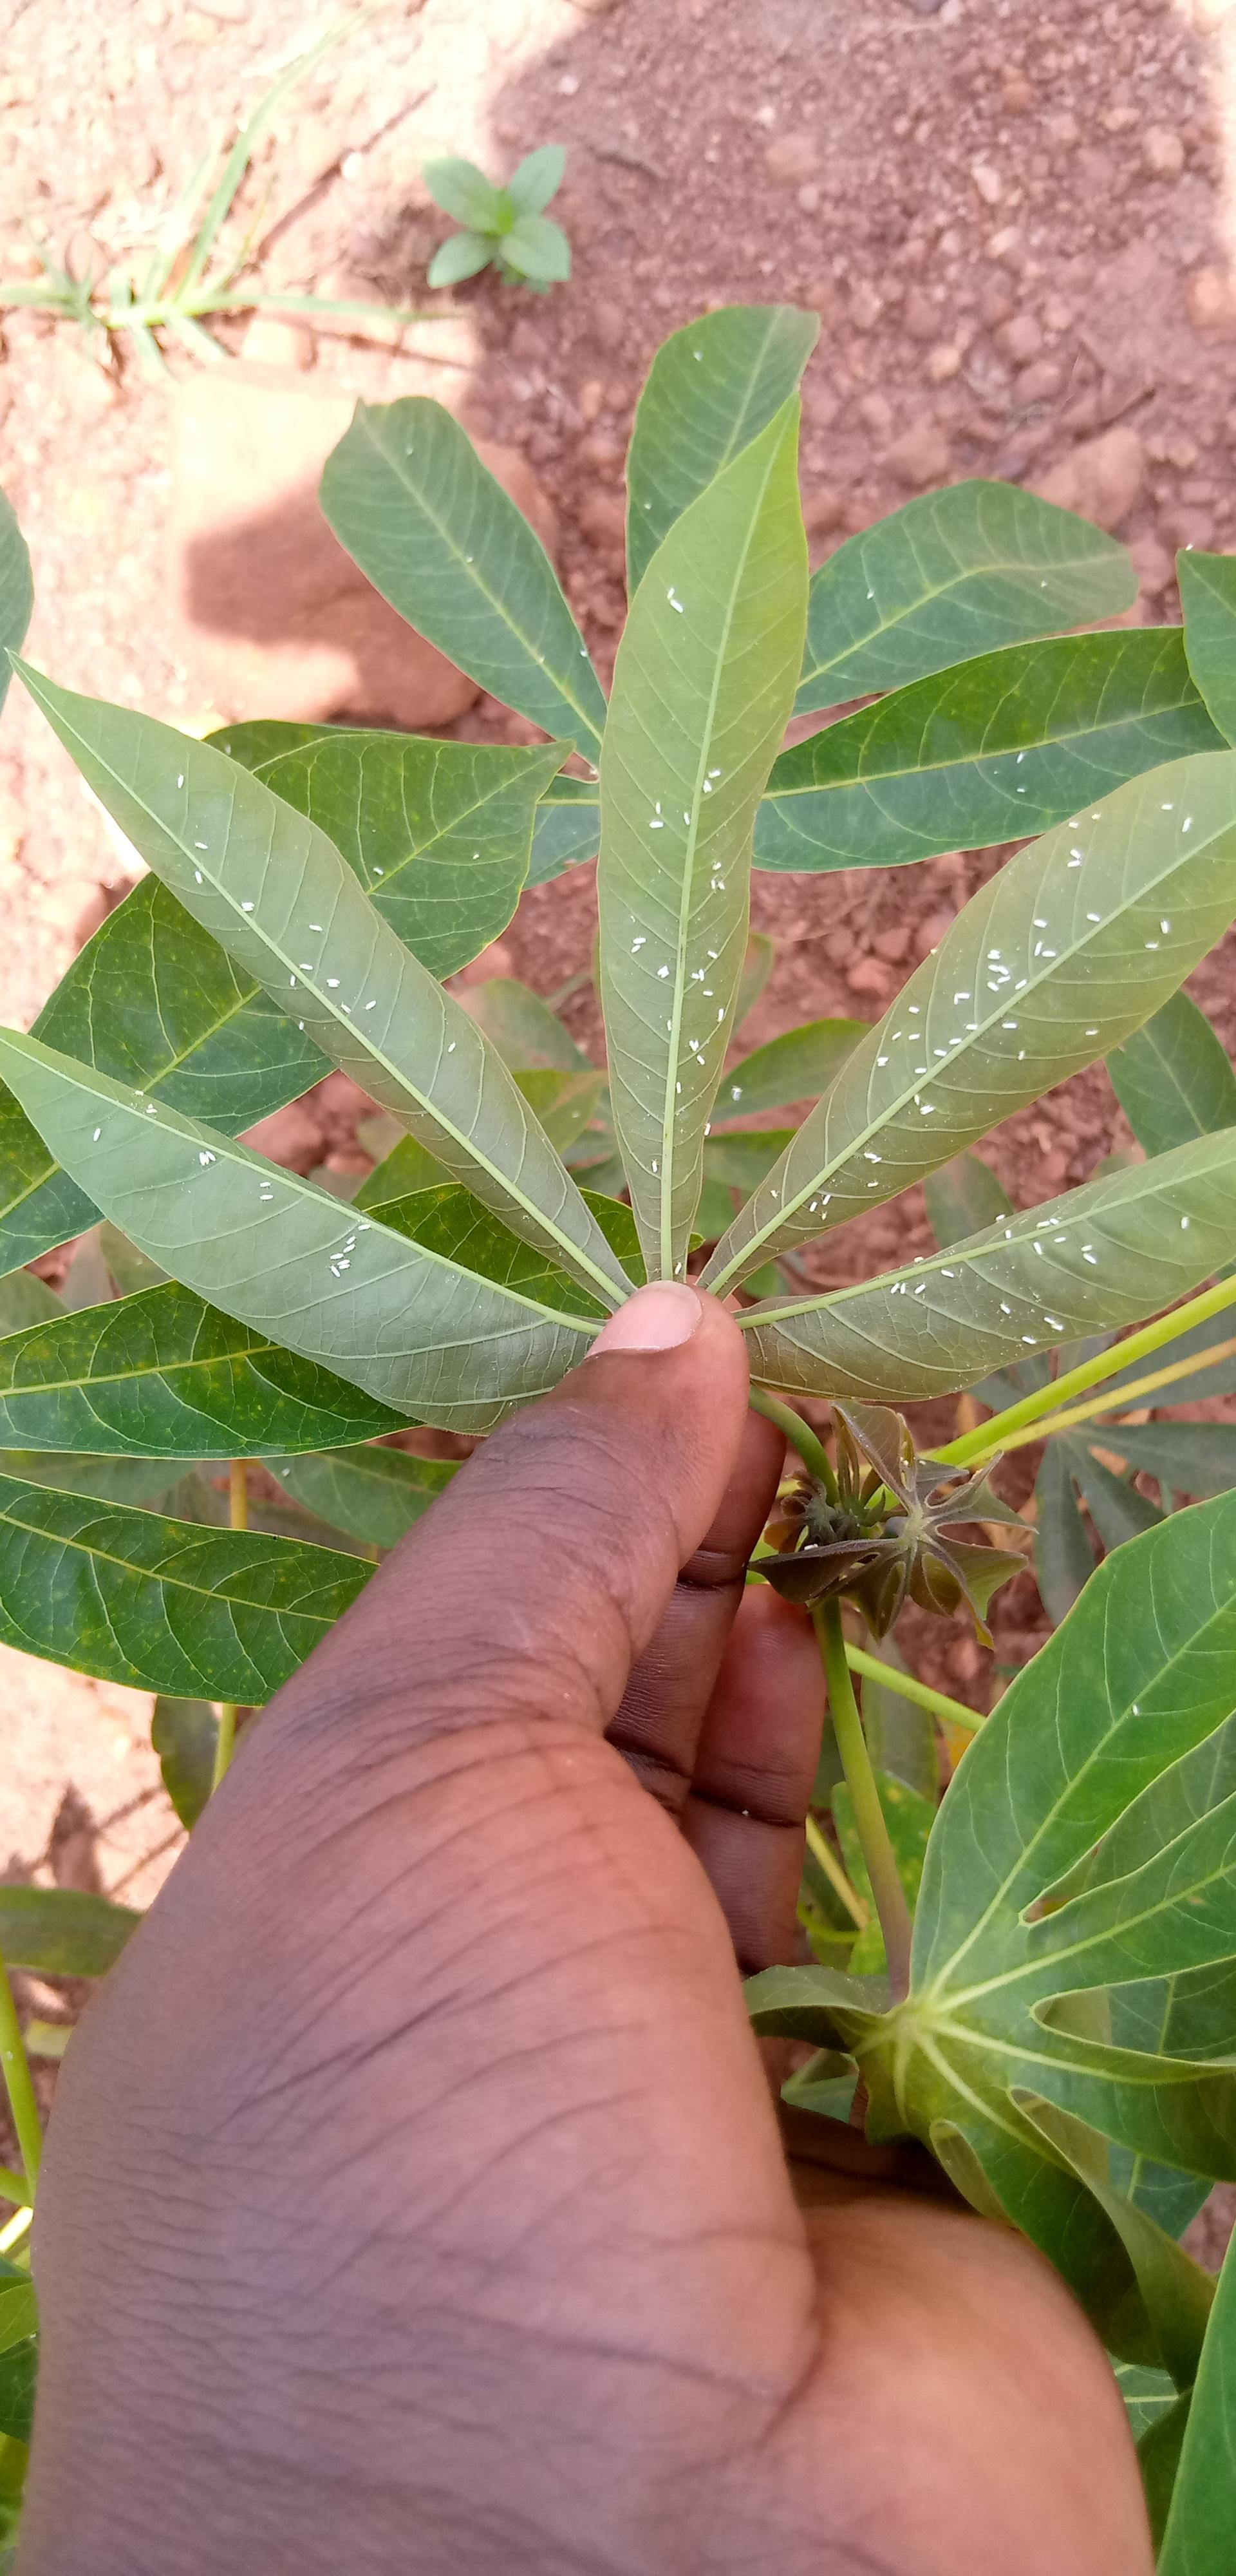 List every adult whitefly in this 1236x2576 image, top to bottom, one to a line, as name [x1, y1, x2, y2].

whitefly [642, 502, 652, 511]
whitefly [664, 585, 678, 600]
whitefly [864, 590, 876, 601]
whitefly [668, 599, 685, 616]
whitefly [578, 649, 590, 659]
whitefly [1015, 750, 1025, 766]
whitefly [707, 768, 722, 781]
whitefly [176, 773, 186, 790]
whitefly [704, 779, 714, 793]
whitefly [701, 784, 708, 795]
whitefly [1015, 786, 1027, 795]
whitefly [653, 800, 664, 816]
whitefly [1160, 802, 1174, 813]
whitefly [681, 810, 693, 827]
whitefly [1090, 812, 1104, 824]
whitefly [1181, 815, 1194, 835]
whitefly [646, 820, 665, 831]
whitefly [1065, 820, 1080, 833]
whitefly [192, 839, 209, 853]
whitefly [1068, 848, 1081, 860]
whitefly [472, 853, 480, 861]
whitefly [1065, 860, 1083, 869]
whitefly [710, 861, 724, 872]
whitefly [371, 865, 385, 878]
whitefly [192, 869, 204, 886]
whitefly [709, 877, 717, 892]
whitefly [716, 880, 727, 893]
whitefly [240, 901, 256, 907]
whitefly [241, 906, 256, 913]
whitefly [1084, 911, 1102, 925]
whitefly [1031, 918, 1050, 931]
whitefly [1159, 919, 1171, 936]
whitefly [306, 922, 325, 934]
whitefly [631, 934, 648, 946]
whitefly [1033, 940, 1044, 958]
whitefly [1143, 941, 1161, 952]
whitefly [629, 943, 644, 954]
whitefly [928, 947, 939, 957]
whitefly [988, 949, 1002, 955]
whitefly [1040, 949, 1056, 960]
whitefly [706, 949, 720, 961]
whitefly [985, 953, 1002, 961]
whitefly [298, 961, 315, 972]
whitefly [656, 963, 668, 976]
whitefly [986, 963, 998, 974]
whitefly [997, 965, 1011, 978]
whitefly [698, 967, 707, 983]
whitefly [660, 971, 670, 980]
whitefly [690, 971, 700, 981]
whitefly [287, 973, 300, 989]
whitefly [996, 974, 1011, 985]
whitefly [324, 978, 341, 983]
whitefly [1014, 979, 1027, 991]
whitefly [986, 980, 1000, 994]
whitefly [327, 983, 340, 989]
whitefly [699, 989, 715, 999]
whitefly [951, 991, 959, 1007]
whitefly [956, 991, 973, 1001]
whitefly [363, 998, 379, 1013]
whitefly [339, 1001, 354, 1016]
whitefly [906, 1004, 922, 1017]
whitefly [715, 1006, 727, 1024]
whitefly [297, 1018, 308, 1033]
whitefly [665, 1018, 674, 1033]
whitefly [999, 1020, 1020, 1033]
whitefly [963, 1022, 983, 1034]
whitefly [1083, 1027, 1100, 1040]
whitefly [890, 1029, 904, 1043]
whitefly [906, 1031, 921, 1043]
whitefly [946, 1036, 964, 1048]
whitefly [688, 1037, 698, 1054]
whitefly [693, 1038, 702, 1049]
whitefly [445, 1040, 459, 1054]
whitefly [1015, 1046, 1028, 1064]
whitefly [931, 1047, 949, 1061]
whitefly [695, 1054, 707, 1066]
whitefly [874, 1056, 890, 1063]
whitefly [876, 1061, 886, 1068]
whitefly [912, 1066, 931, 1077]
whitefly [673, 1079, 686, 1095]
whitefly [729, 1084, 744, 1101]
whitefly [133, 1089, 145, 1099]
whitefly [913, 1092, 921, 1108]
whitefly [146, 1102, 154, 1109]
whitefly [918, 1104, 930, 1112]
whitefly [920, 1106, 935, 1118]
whitefly [144, 1108, 159, 1117]
whitefly [702, 1121, 714, 1138]
whitefly [92, 1125, 102, 1142]
whitefly [198, 1150, 205, 1167]
whitefly [203, 1150, 217, 1163]
whitefly [862, 1150, 877, 1161]
whitefly [203, 1152, 211, 1168]
whitefly [870, 1155, 883, 1167]
whitefly [650, 1157, 660, 1175]
whitefly [864, 1179, 881, 1192]
whitefly [257, 1180, 272, 1188]
whitefly [768, 1189, 779, 1199]
whitefly [257, 1192, 275, 1202]
whitefly [821, 1193, 832, 1207]
whitefly [807, 1200, 818, 1213]
whitefly [818, 1211, 829, 1223]
whitefly [994, 1212, 1006, 1222]
whitefly [1177, 1215, 1194, 1233]
whitefly [1049, 1217, 1061, 1226]
whitefly [1035, 1220, 1051, 1230]
whitefly [357, 1222, 371, 1233]
whitefly [1002, 1227, 1013, 1241]
whitefly [345, 1235, 357, 1245]
whitefly [1053, 1236, 1067, 1246]
whitefly [1031, 1240, 1045, 1258]
whitefly [343, 1243, 357, 1254]
whitefly [1079, 1244, 1093, 1252]
whitefly [328, 1252, 345, 1262]
whitefly [1081, 1252, 1098, 1266]
whitefly [912, 1255, 924, 1265]
whitefly [337, 1258, 351, 1265]
whitefly [671, 1260, 685, 1276]
whitefly [339, 1263, 351, 1271]
whitefly [328, 1264, 342, 1279]
whitefly [939, 1268, 954, 1280]
whitefly [899, 1280, 907, 1297]
whitefly [888, 1281, 899, 1296]
whitefly [912, 1283, 928, 1296]
whitefly [997, 1301, 1011, 1316]
whitefly [1042, 1315, 1054, 1325]
whitefly [1050, 1322, 1064, 1333]
whitefly [1019, 1334, 1038, 1348]
whitefly [901, 1457, 911, 1470]
whitefly [917, 1459, 926, 1468]
whitefly [1130, 1702, 1139, 1718]